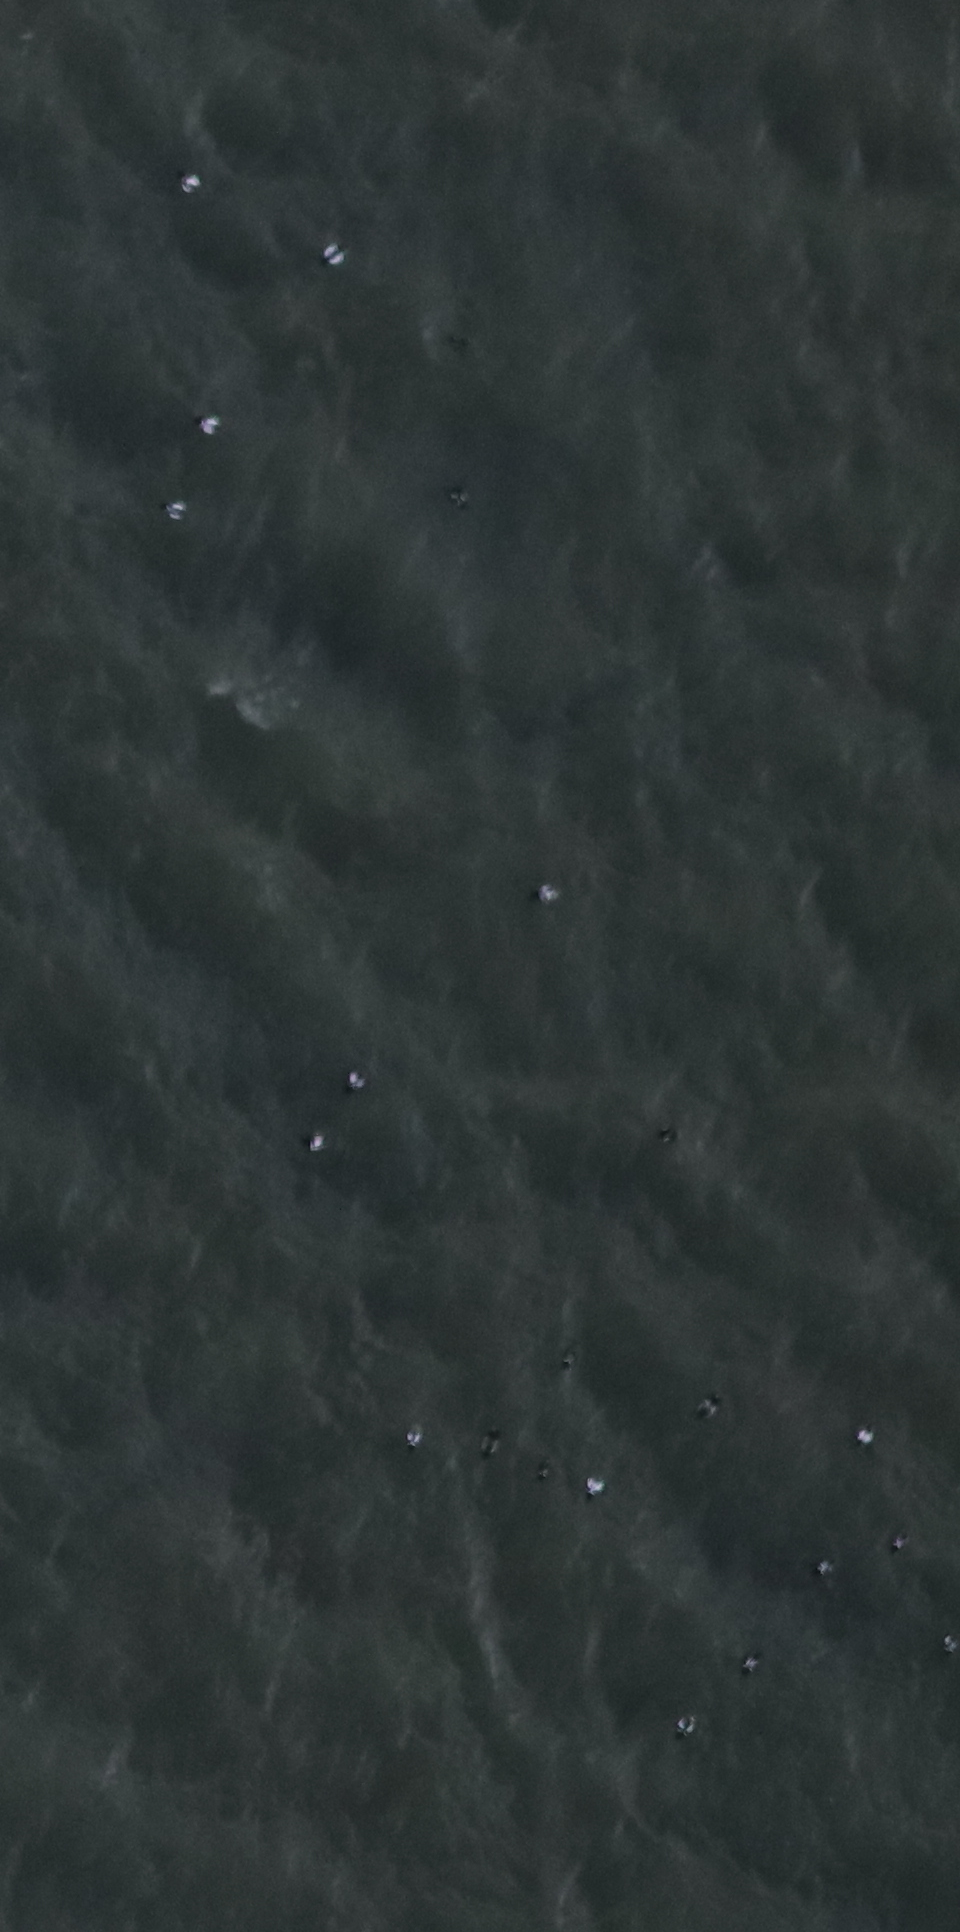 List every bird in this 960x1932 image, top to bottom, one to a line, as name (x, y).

other bird (192, 183)
other bird (333, 253)
other bird (213, 424)
other bird (459, 496)
other bird (176, 511)
other bird (549, 894)
other bird (356, 1081)
other bird (668, 1135)
other bird (317, 1144)
other bird (569, 1354)
other bird (708, 1405)
other bird (865, 1437)
other bird (415, 1439)
other bird (491, 1446)
other bird (544, 1472)
other bird (598, 1490)
other bird (901, 1544)
other bird (827, 1566)
other bird (950, 1644)
other bird (750, 1663)
other bird (683, 1725)